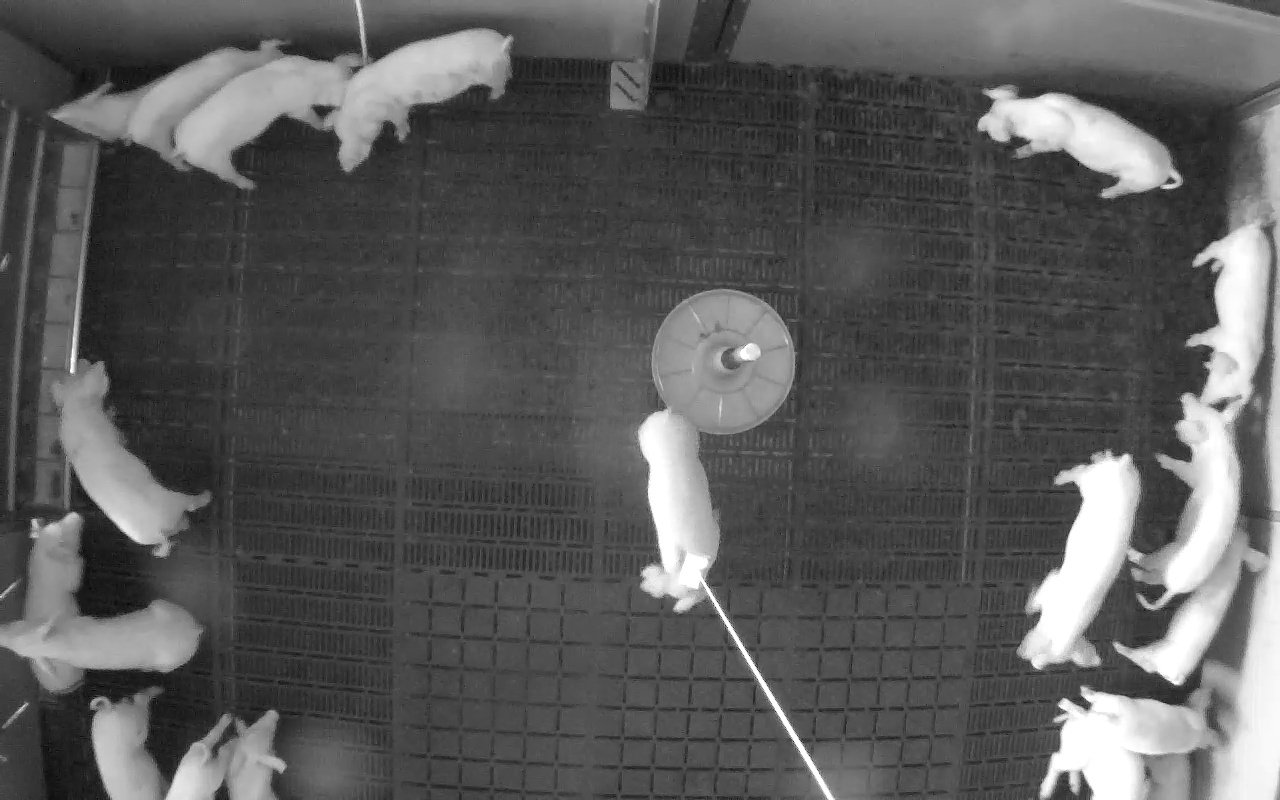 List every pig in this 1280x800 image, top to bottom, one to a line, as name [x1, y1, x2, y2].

pig [320, 26, 516, 174]
pig [44, 28, 172, 149]
pig [125, 38, 295, 172]
pig [170, 52, 373, 192]
pig [977, 82, 1184, 199]
pig [1184, 219, 1273, 407]
pig [49, 356, 212, 557]
pig [1127, 392, 1247, 613]
pig [637, 408, 721, 616]
pig [1014, 447, 1143, 672]
pig [23, 509, 89, 696]
pig [1112, 513, 1270, 687]
pig [0, 597, 206, 675]
pig [1057, 682, 1228, 756]
pig [89, 685, 171, 798]
pig [223, 708, 289, 800]
pig [164, 712, 239, 798]
pig [1040, 712, 1153, 800]
pig [1143, 755, 1193, 800]